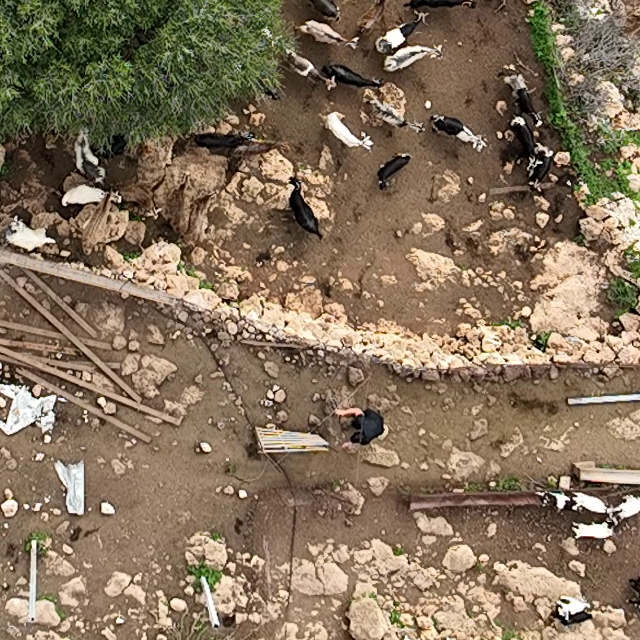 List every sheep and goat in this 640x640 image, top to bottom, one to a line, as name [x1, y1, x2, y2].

goat [296, 0, 341, 22]
goat [357, 0, 391, 35]
goat [404, 0, 476, 9]
goat [376, 8, 428, 53]
goat [297, 20, 359, 50]
goat [384, 44, 442, 71]
goat [284, 51, 337, 91]
goat [322, 64, 384, 87]
goat [502, 73, 544, 128]
goat [365, 96, 425, 134]
goat [318, 111, 376, 150]
goat [430, 114, 488, 151]
goat [509, 116, 538, 171]
goat [75, 124, 105, 184]
goat [191, 130, 251, 146]
goat [229, 142, 290, 157]
goat [528, 146, 553, 192]
goat [376, 152, 411, 190]
goat [167, 173, 193, 234]
goat [288, 174, 323, 239]
goat [60, 187, 123, 204]
goat [187, 189, 220, 243]
goat [82, 190, 115, 254]
goat [120, 199, 159, 219]
goat [7, 214, 57, 251]
goat [534, 491, 584, 513]
goat [571, 493, 614, 515]
goat [608, 494, 639, 524]
goat [570, 520, 616, 540]
goat [630, 571, 639, 591]
goat [627, 593, 639, 610]
goat [557, 598, 591, 614]
goat [552, 610, 592, 626]